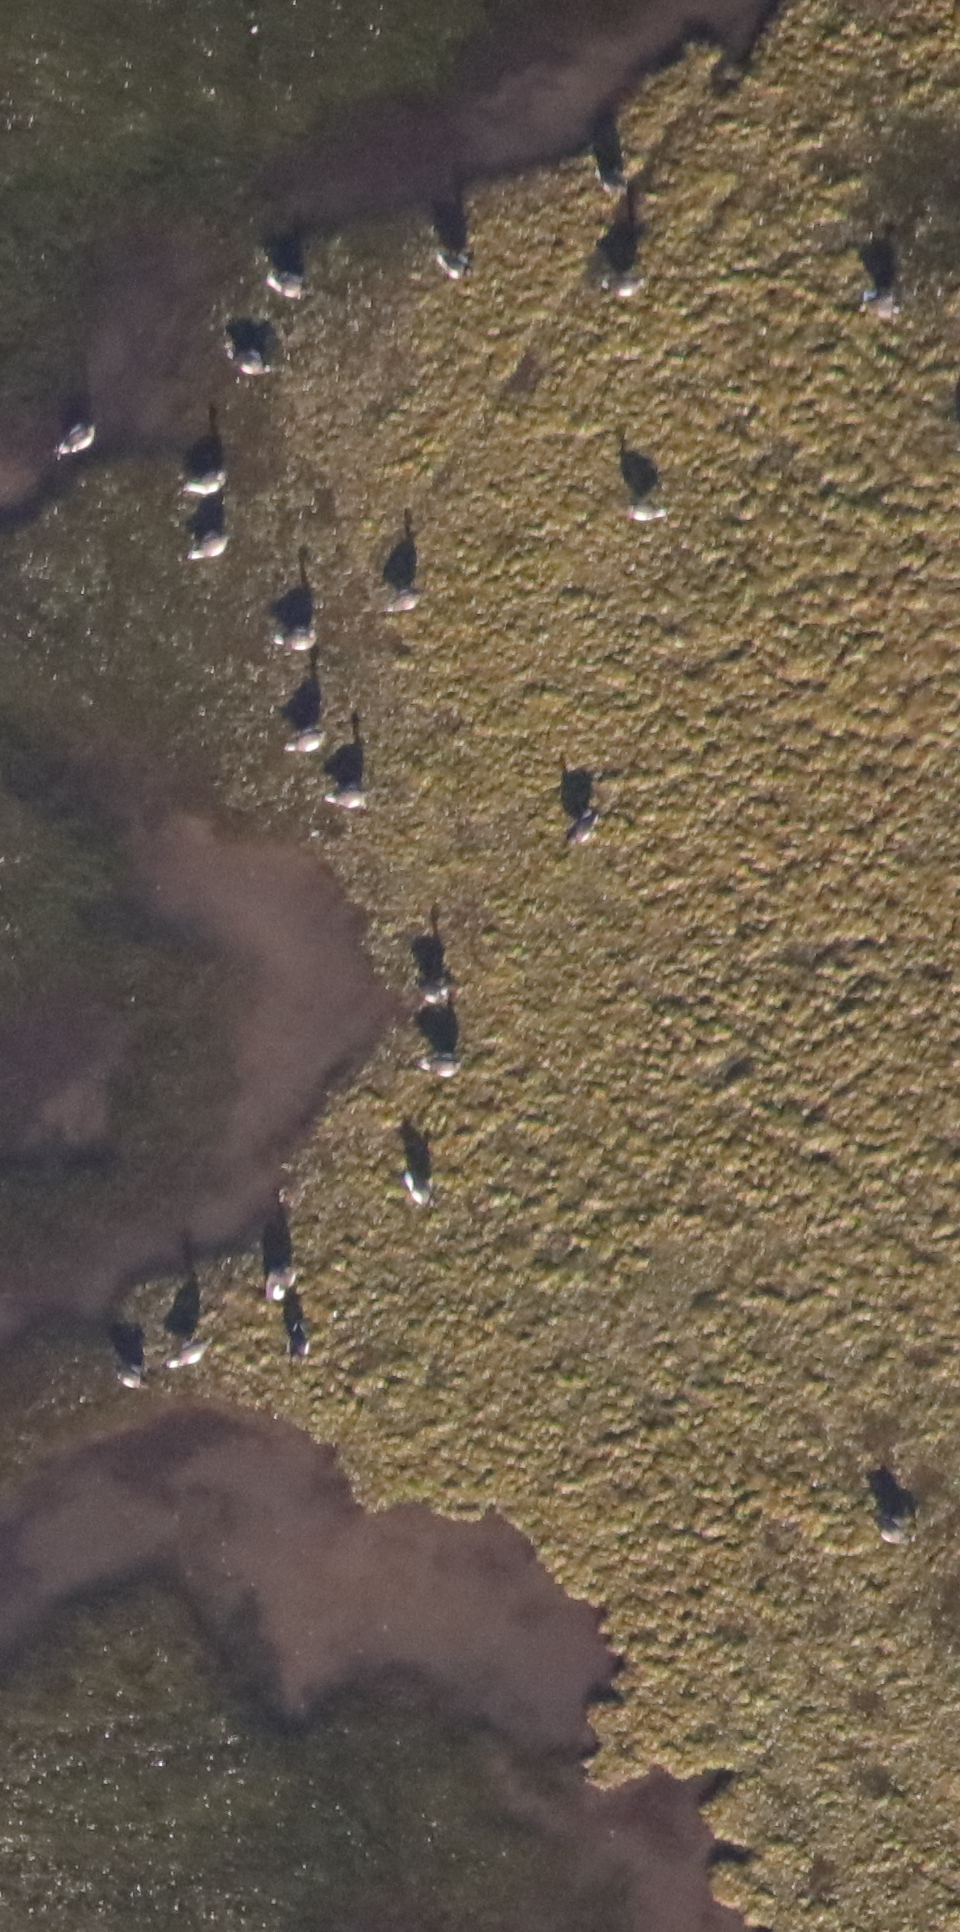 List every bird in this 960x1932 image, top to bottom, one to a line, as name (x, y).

brant (610, 181)
brant (455, 265)
brant (286, 284)
brant (619, 285)
brant (878, 310)
brant (249, 361)
brant (77, 438)
brant (209, 479)
brant (646, 511)
brant (208, 543)
brant (411, 605)
brant (297, 637)
brant (304, 741)
brant (347, 796)
brant (584, 829)
brant (440, 998)
brant (447, 1064)
brant (421, 1189)
brant (280, 1285)
brant (299, 1341)
brant (188, 1353)
brant (131, 1377)
brant (890, 1531)